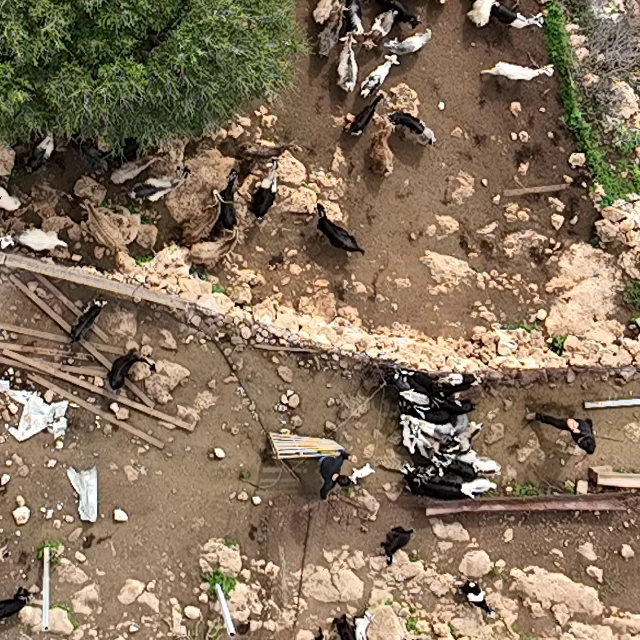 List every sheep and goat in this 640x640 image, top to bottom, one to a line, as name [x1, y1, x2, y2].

goat [312, 0, 348, 25]
goat [346, 0, 366, 35]
goat [367, 0, 421, 29]
goat [467, 0, 518, 27]
goat [492, 1, 543, 32]
goat [317, 3, 349, 55]
goat [363, 7, 394, 51]
goat [387, 28, 432, 55]
goat [337, 33, 358, 92]
goat [360, 54, 397, 97]
goat [481, 61, 553, 81]
goat [349, 91, 386, 136]
goat [390, 111, 437, 147]
goat [371, 117, 395, 178]
goat [25, 130, 53, 174]
goat [72, 137, 109, 176]
goat [239, 141, 302, 159]
goat [109, 149, 169, 183]
goat [248, 157, 280, 219]
goat [129, 165, 191, 201]
goat [221, 169, 237, 228]
goat [0, 174, 21, 210]
goat [180, 188, 222, 246]
goat [83, 198, 130, 253]
goat [316, 202, 366, 257]
goat [187, 226, 237, 265]
goat [14, 227, 67, 251]
goat [69, 299, 108, 345]
goat [107, 348, 158, 391]
goat [400, 366, 431, 398]
goat [393, 368, 411, 390]
goat [412, 368, 446, 397]
goat [438, 372, 481, 387]
goat [397, 390, 431, 410]
goat [432, 397, 475, 414]
goat [413, 405, 453, 425]
goat [450, 413, 468, 436]
goat [399, 414, 455, 443]
goat [399, 420, 416, 454]
goat [457, 423, 483, 454]
goat [414, 437, 458, 483]
goat [433, 451, 478, 482]
goat [473, 457, 500, 474]
goat [403, 463, 468, 500]
goat [351, 464, 374, 483]
goat [461, 479, 498, 498]
goat [383, 525, 413, 557]
goat [0, 545, 7, 599]
goat [464, 580, 492, 614]
goat [0, 587, 36, 622]
goat [355, 609, 375, 639]
goat [334, 613, 355, 639]